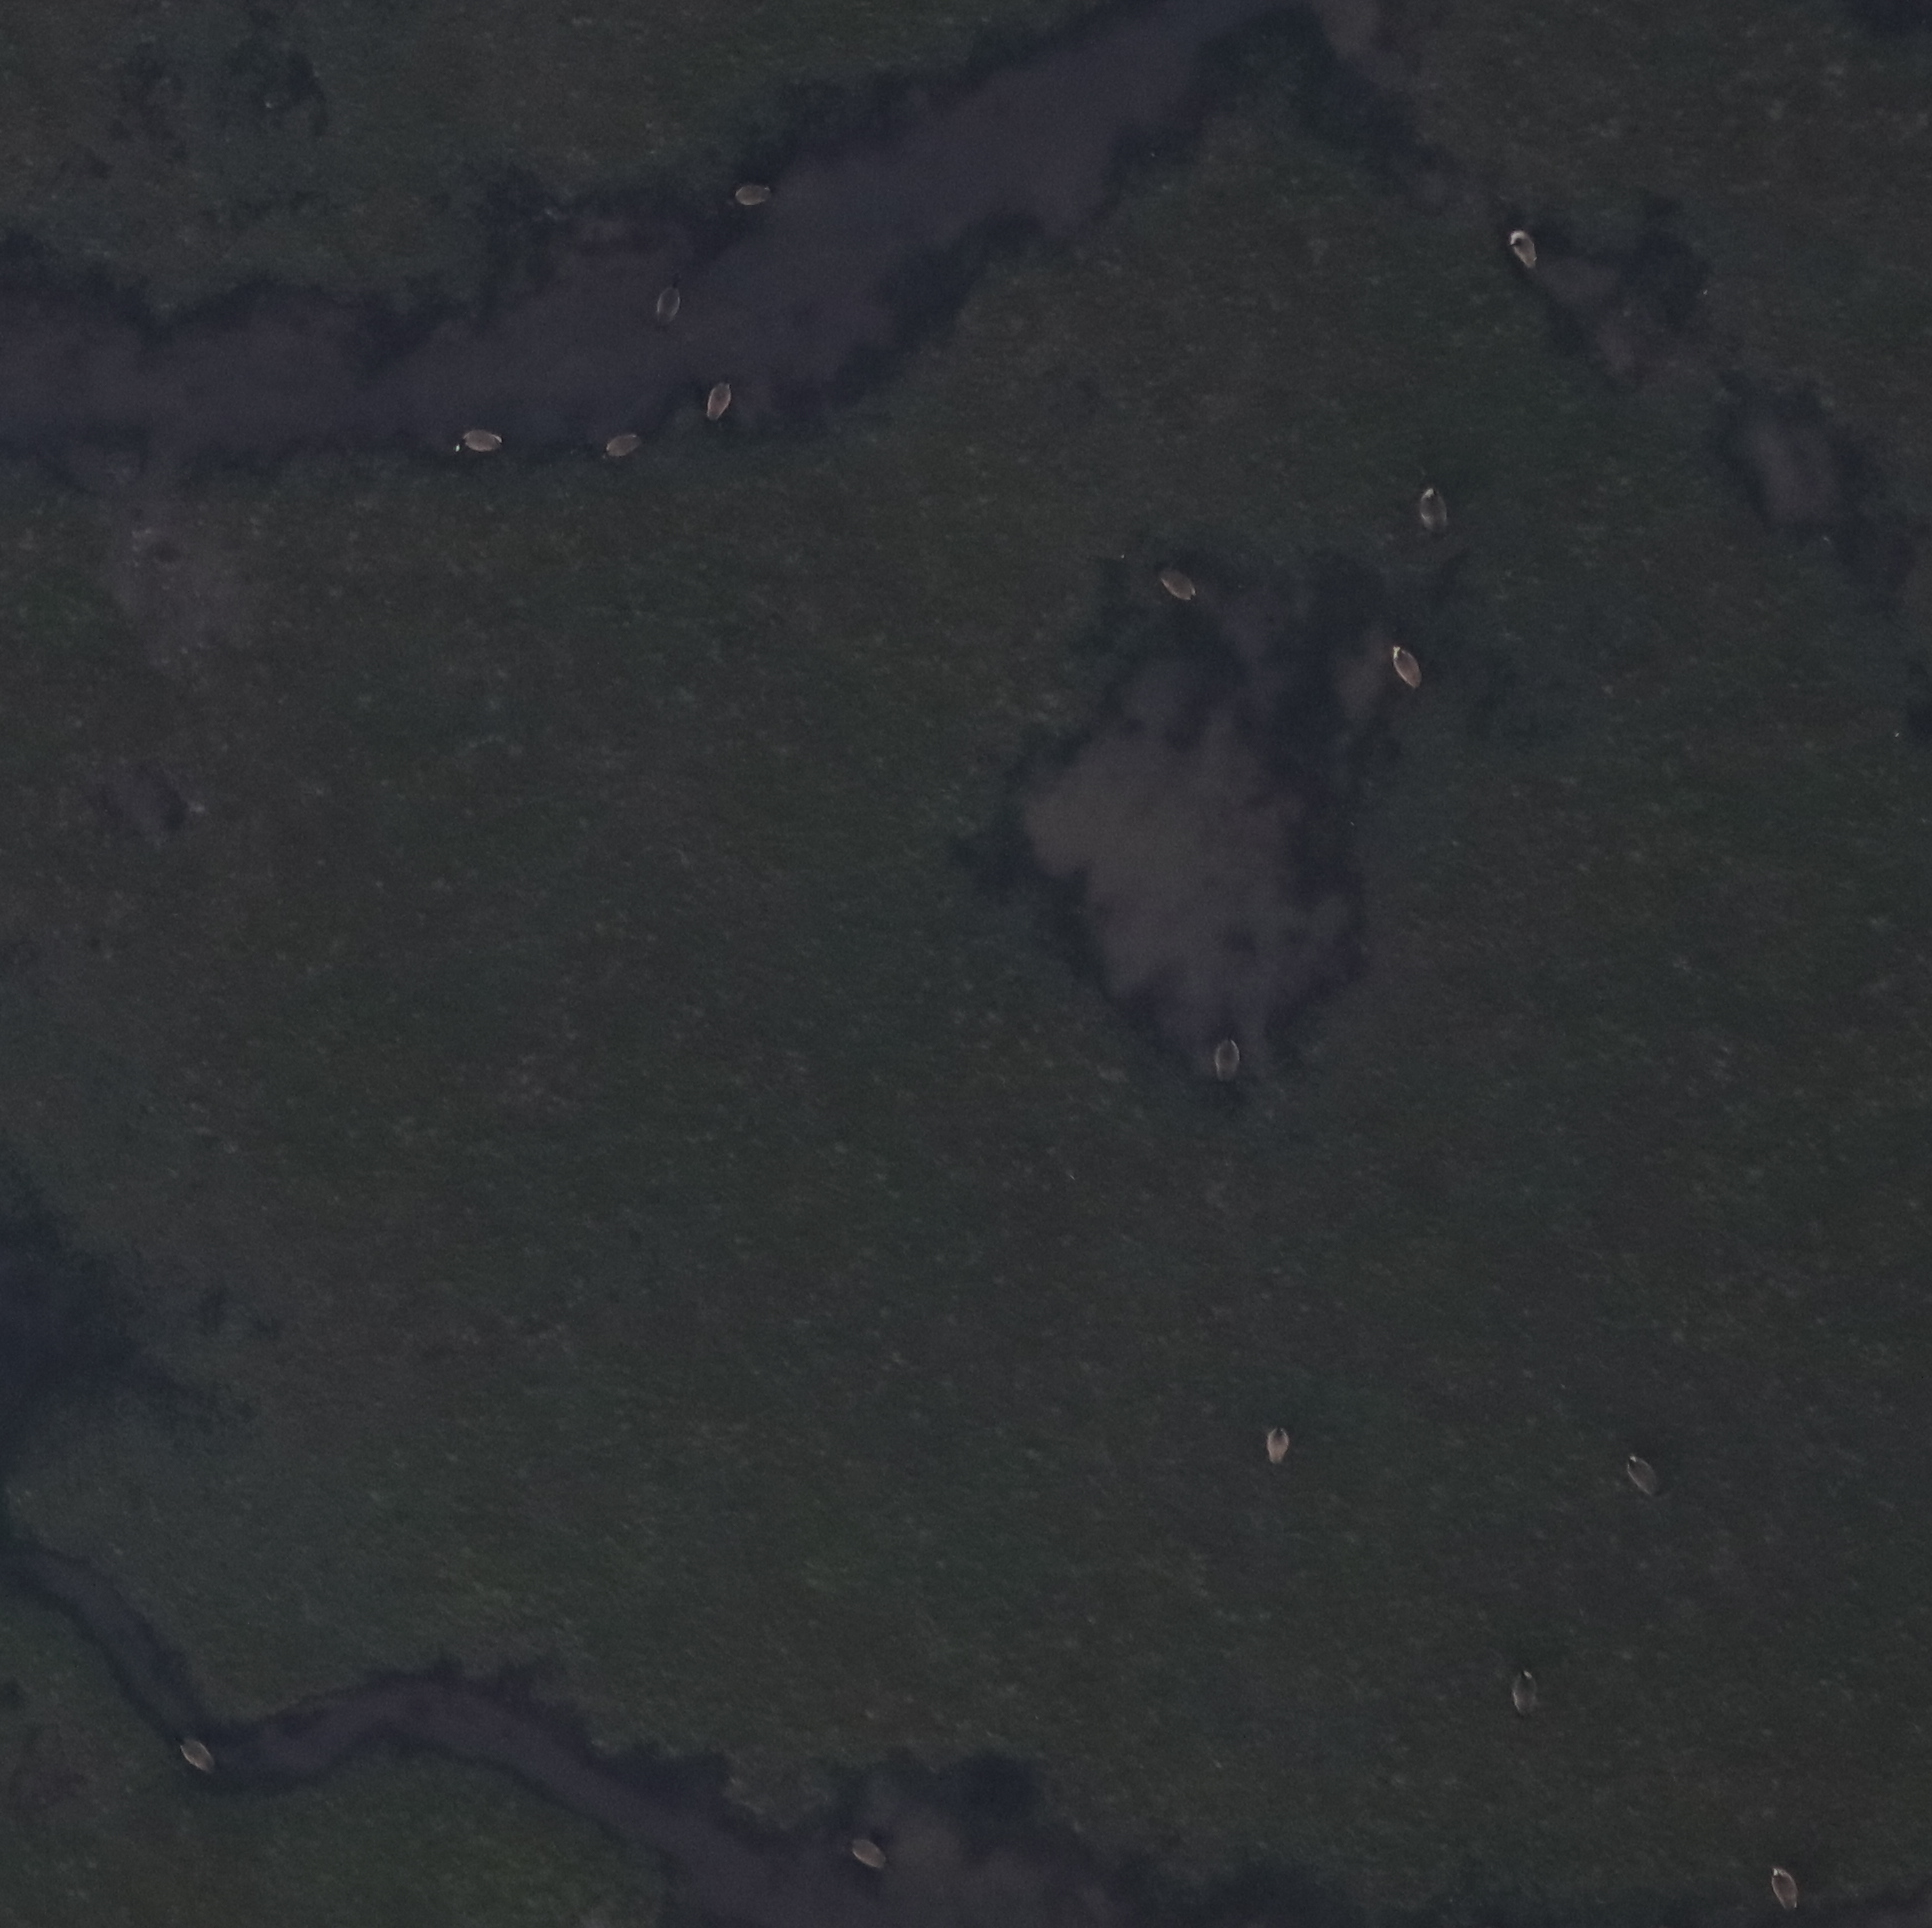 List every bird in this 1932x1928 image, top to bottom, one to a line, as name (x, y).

Canada goose (751, 195)
Canada goose (1524, 251)
Canada goose (669, 308)
Canada goose (720, 401)
Canada goose (480, 441)
Canada goose (622, 445)
Canada goose (1433, 512)
Canada goose (1177, 583)
Canada goose (1407, 668)
Canada goose (1225, 1060)
Canada goose (1277, 1445)
Canada goose (1642, 1474)
Canada goose (1524, 1692)
Canada goose (199, 1754)
Canada goose (868, 1853)
Canada goose (1785, 1892)